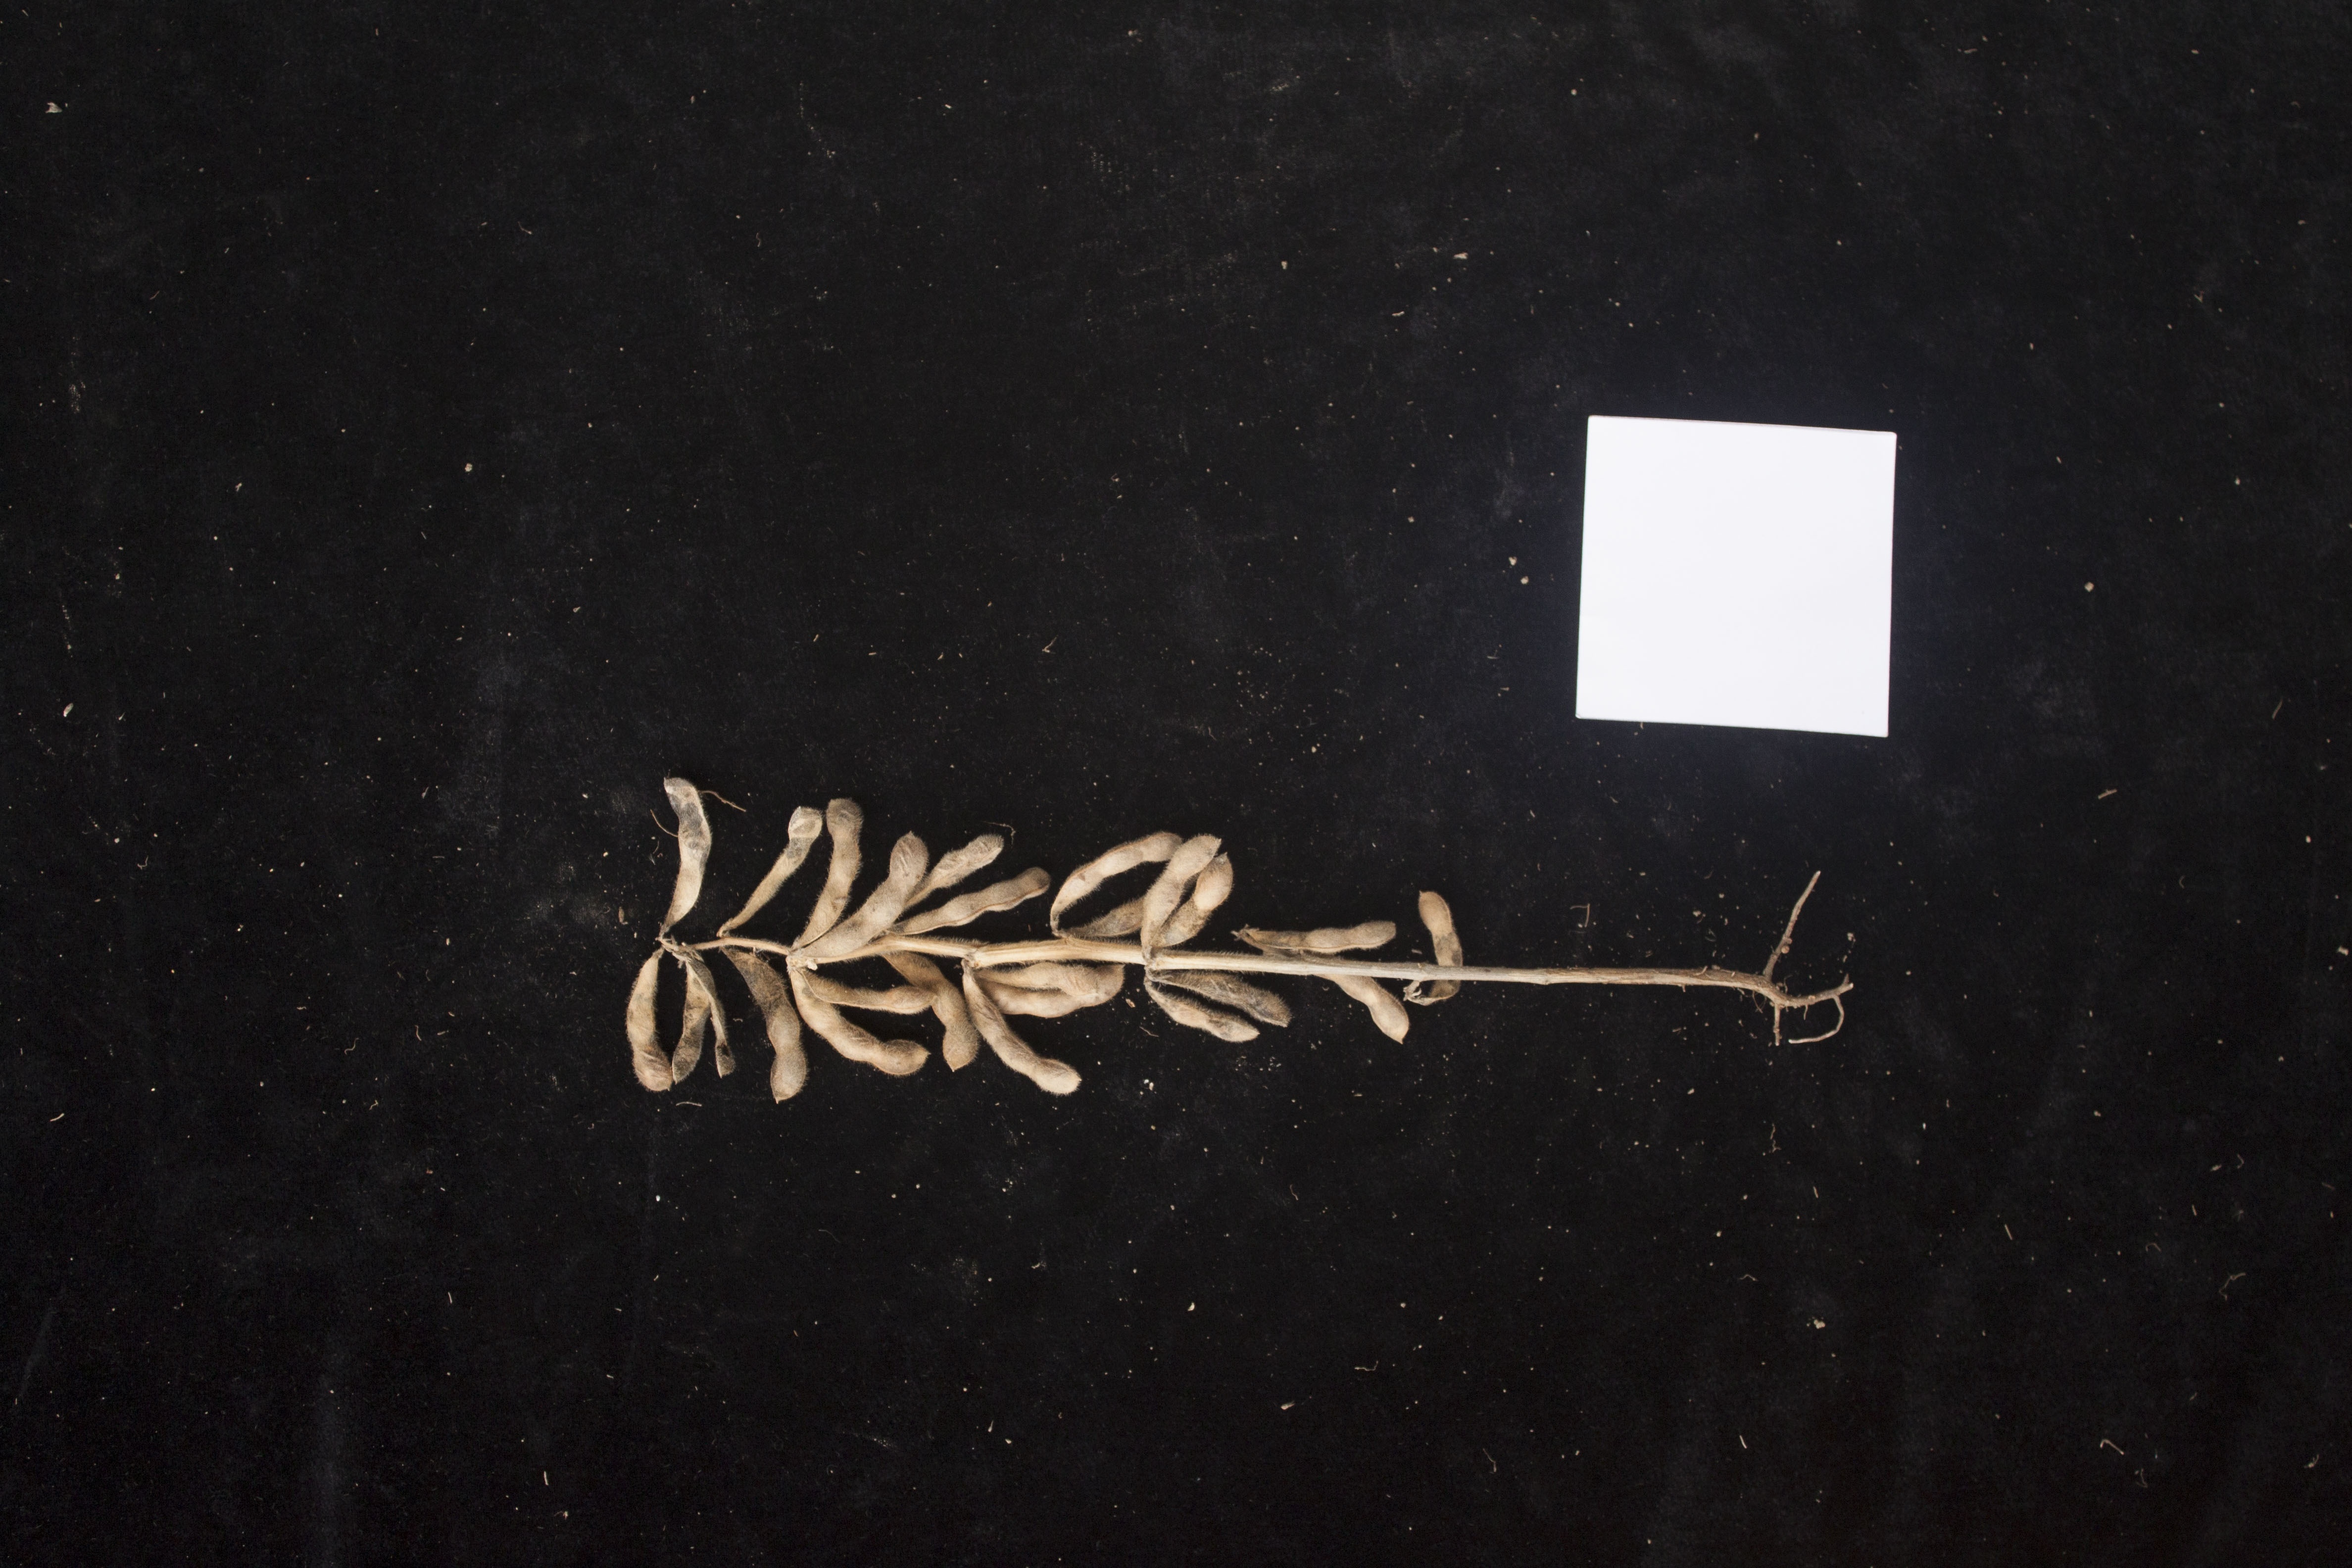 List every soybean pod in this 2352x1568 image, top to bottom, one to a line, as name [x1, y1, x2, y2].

soybean pod [660, 779, 713, 936]
soybean pod [795, 798, 862, 951]
soybean pod [717, 806, 823, 936]
soybean pod [805, 833, 928, 960]
soybean pod [1049, 833, 1182, 933]
soybean pod [903, 834, 1004, 910]
soybean pod [1141, 835, 1223, 961]
soybean pod [1153, 855, 1234, 951]
soybean pod [885, 868, 1051, 937]
soybean pod [1418, 891, 1462, 1004]
soybean pod [1065, 899, 1141, 938]
soybean pod [1237, 922, 1396, 953]
soybean pod [626, 944, 673, 1092]
soybean pod [719, 949, 809, 1102]
soybean pod [882, 952, 979, 1070]
soybean pod [961, 956, 1081, 1098]
soybean pod [672, 959, 714, 1082]
soybean pod [978, 964, 1124, 1006]
soybean pod [786, 966, 928, 1076]
soybean pod [795, 970, 937, 1014]
soybean pod [1151, 972, 1289, 1028]
soybean pod [1325, 975, 1409, 1040]
soybean pod [979, 981, 1088, 1020]
soybean pod [1145, 985, 1258, 1041]